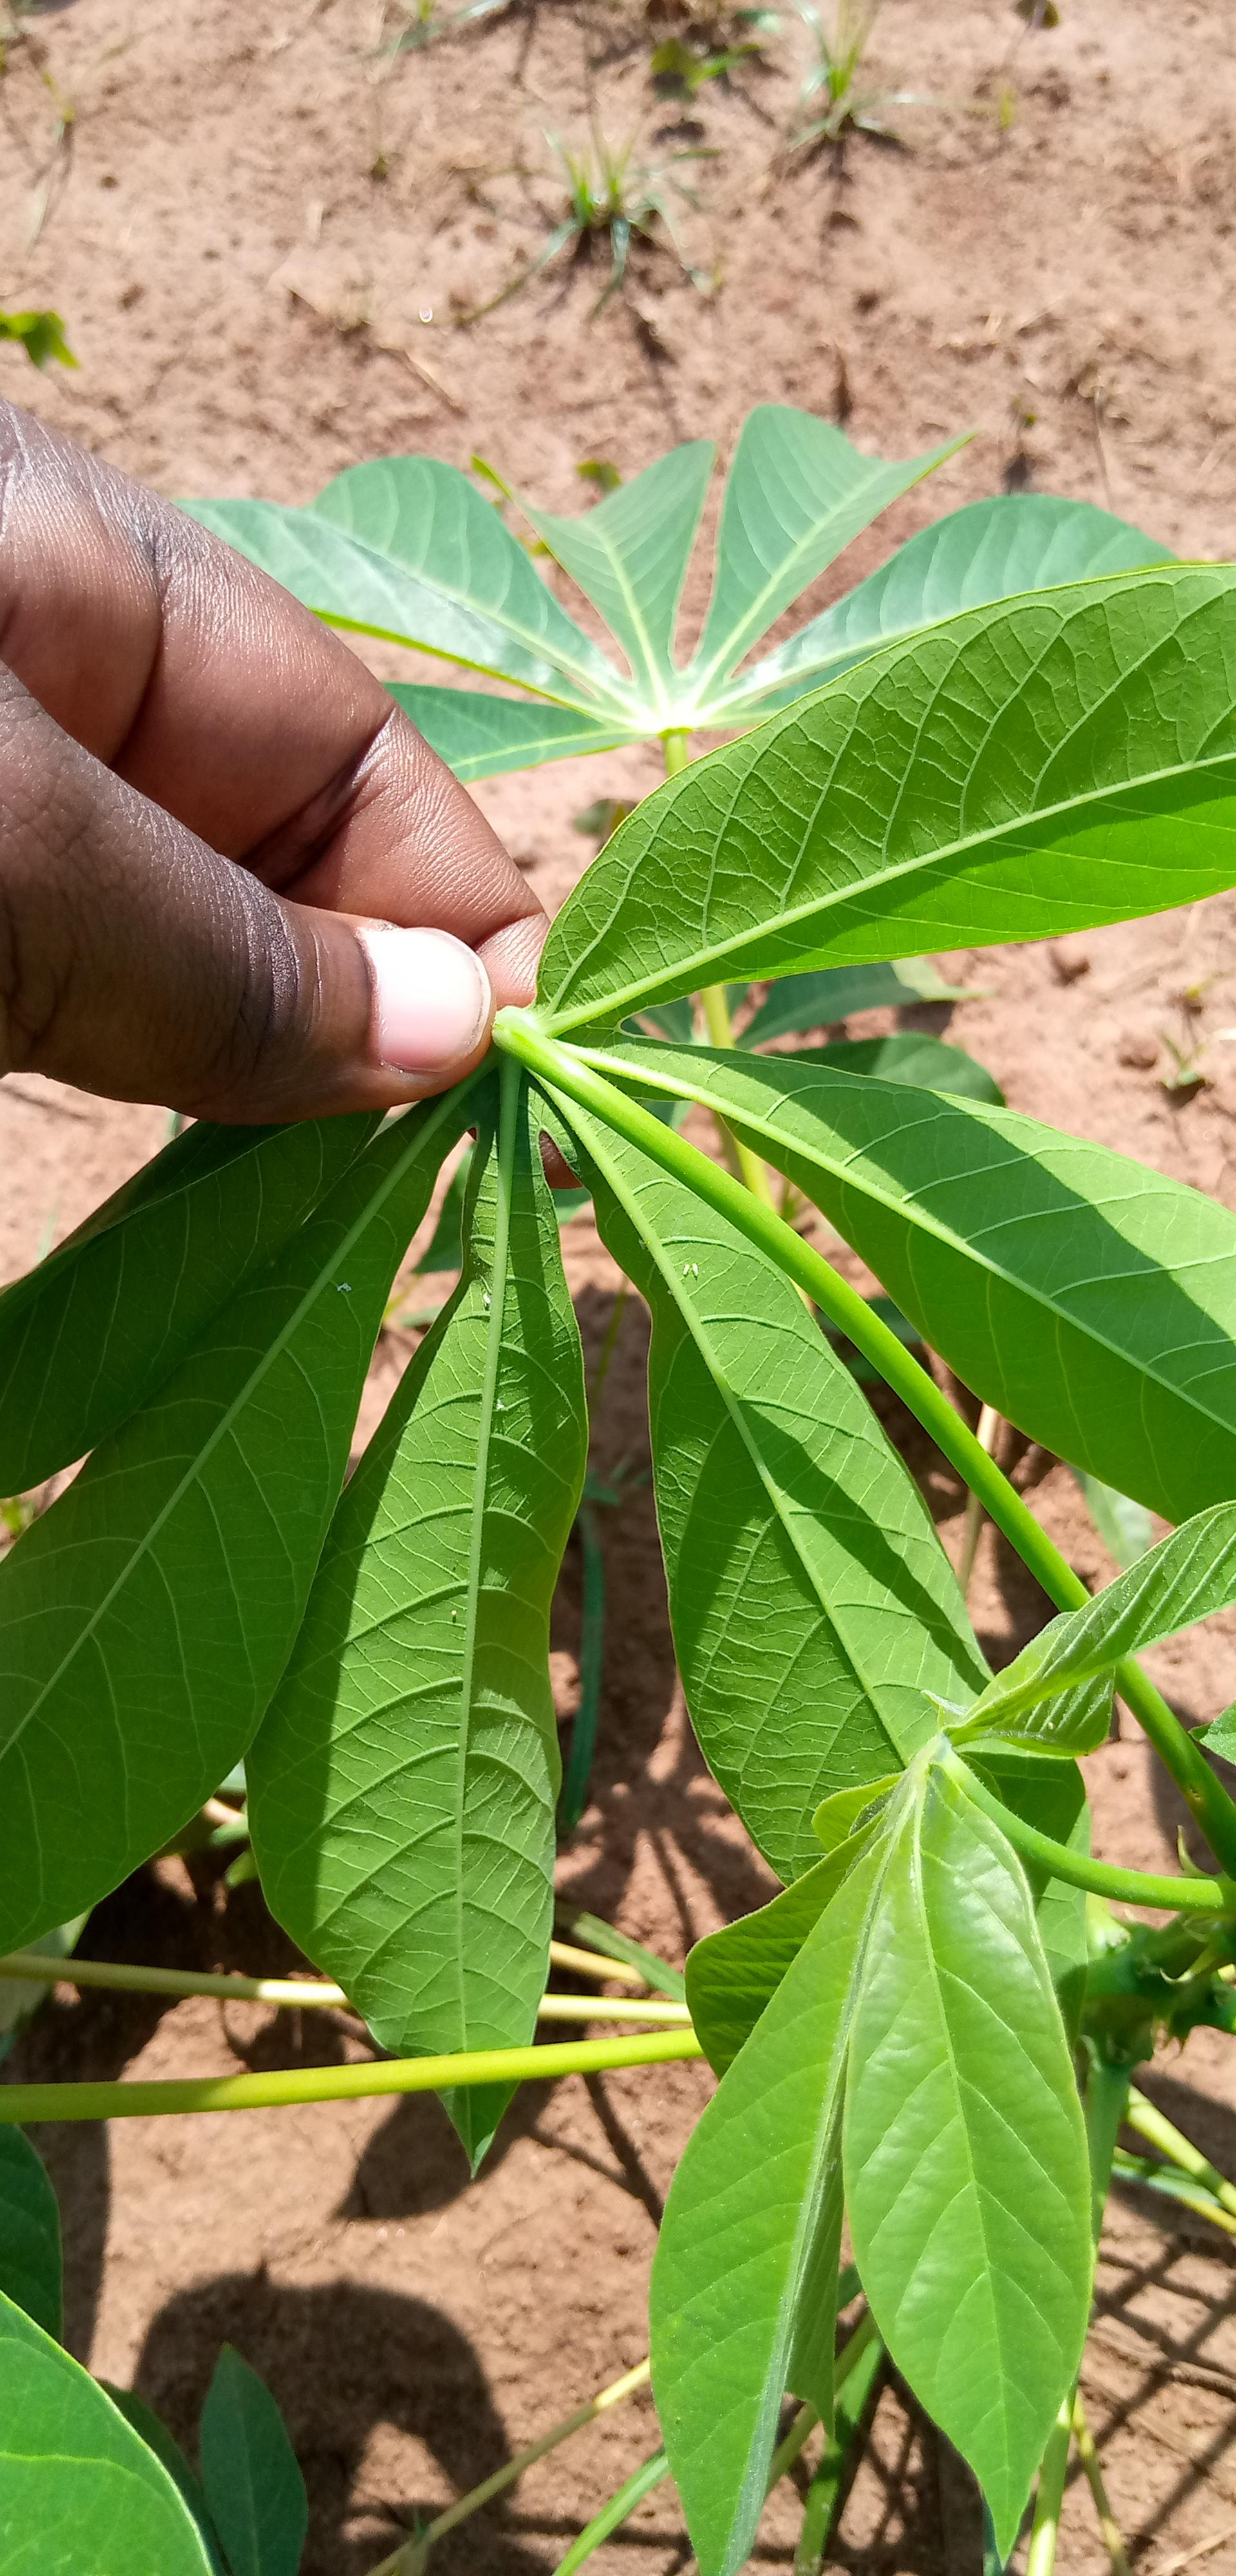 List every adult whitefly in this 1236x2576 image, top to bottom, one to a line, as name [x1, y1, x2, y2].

whitefly [668, 1249, 706, 1297]
whitefly [673, 1256, 707, 1288]
whitefly [330, 1273, 359, 1309]
whitefly [471, 1286, 501, 1320]
whitefly [489, 1396, 510, 1424]
whitefly [439, 1603, 467, 1622]